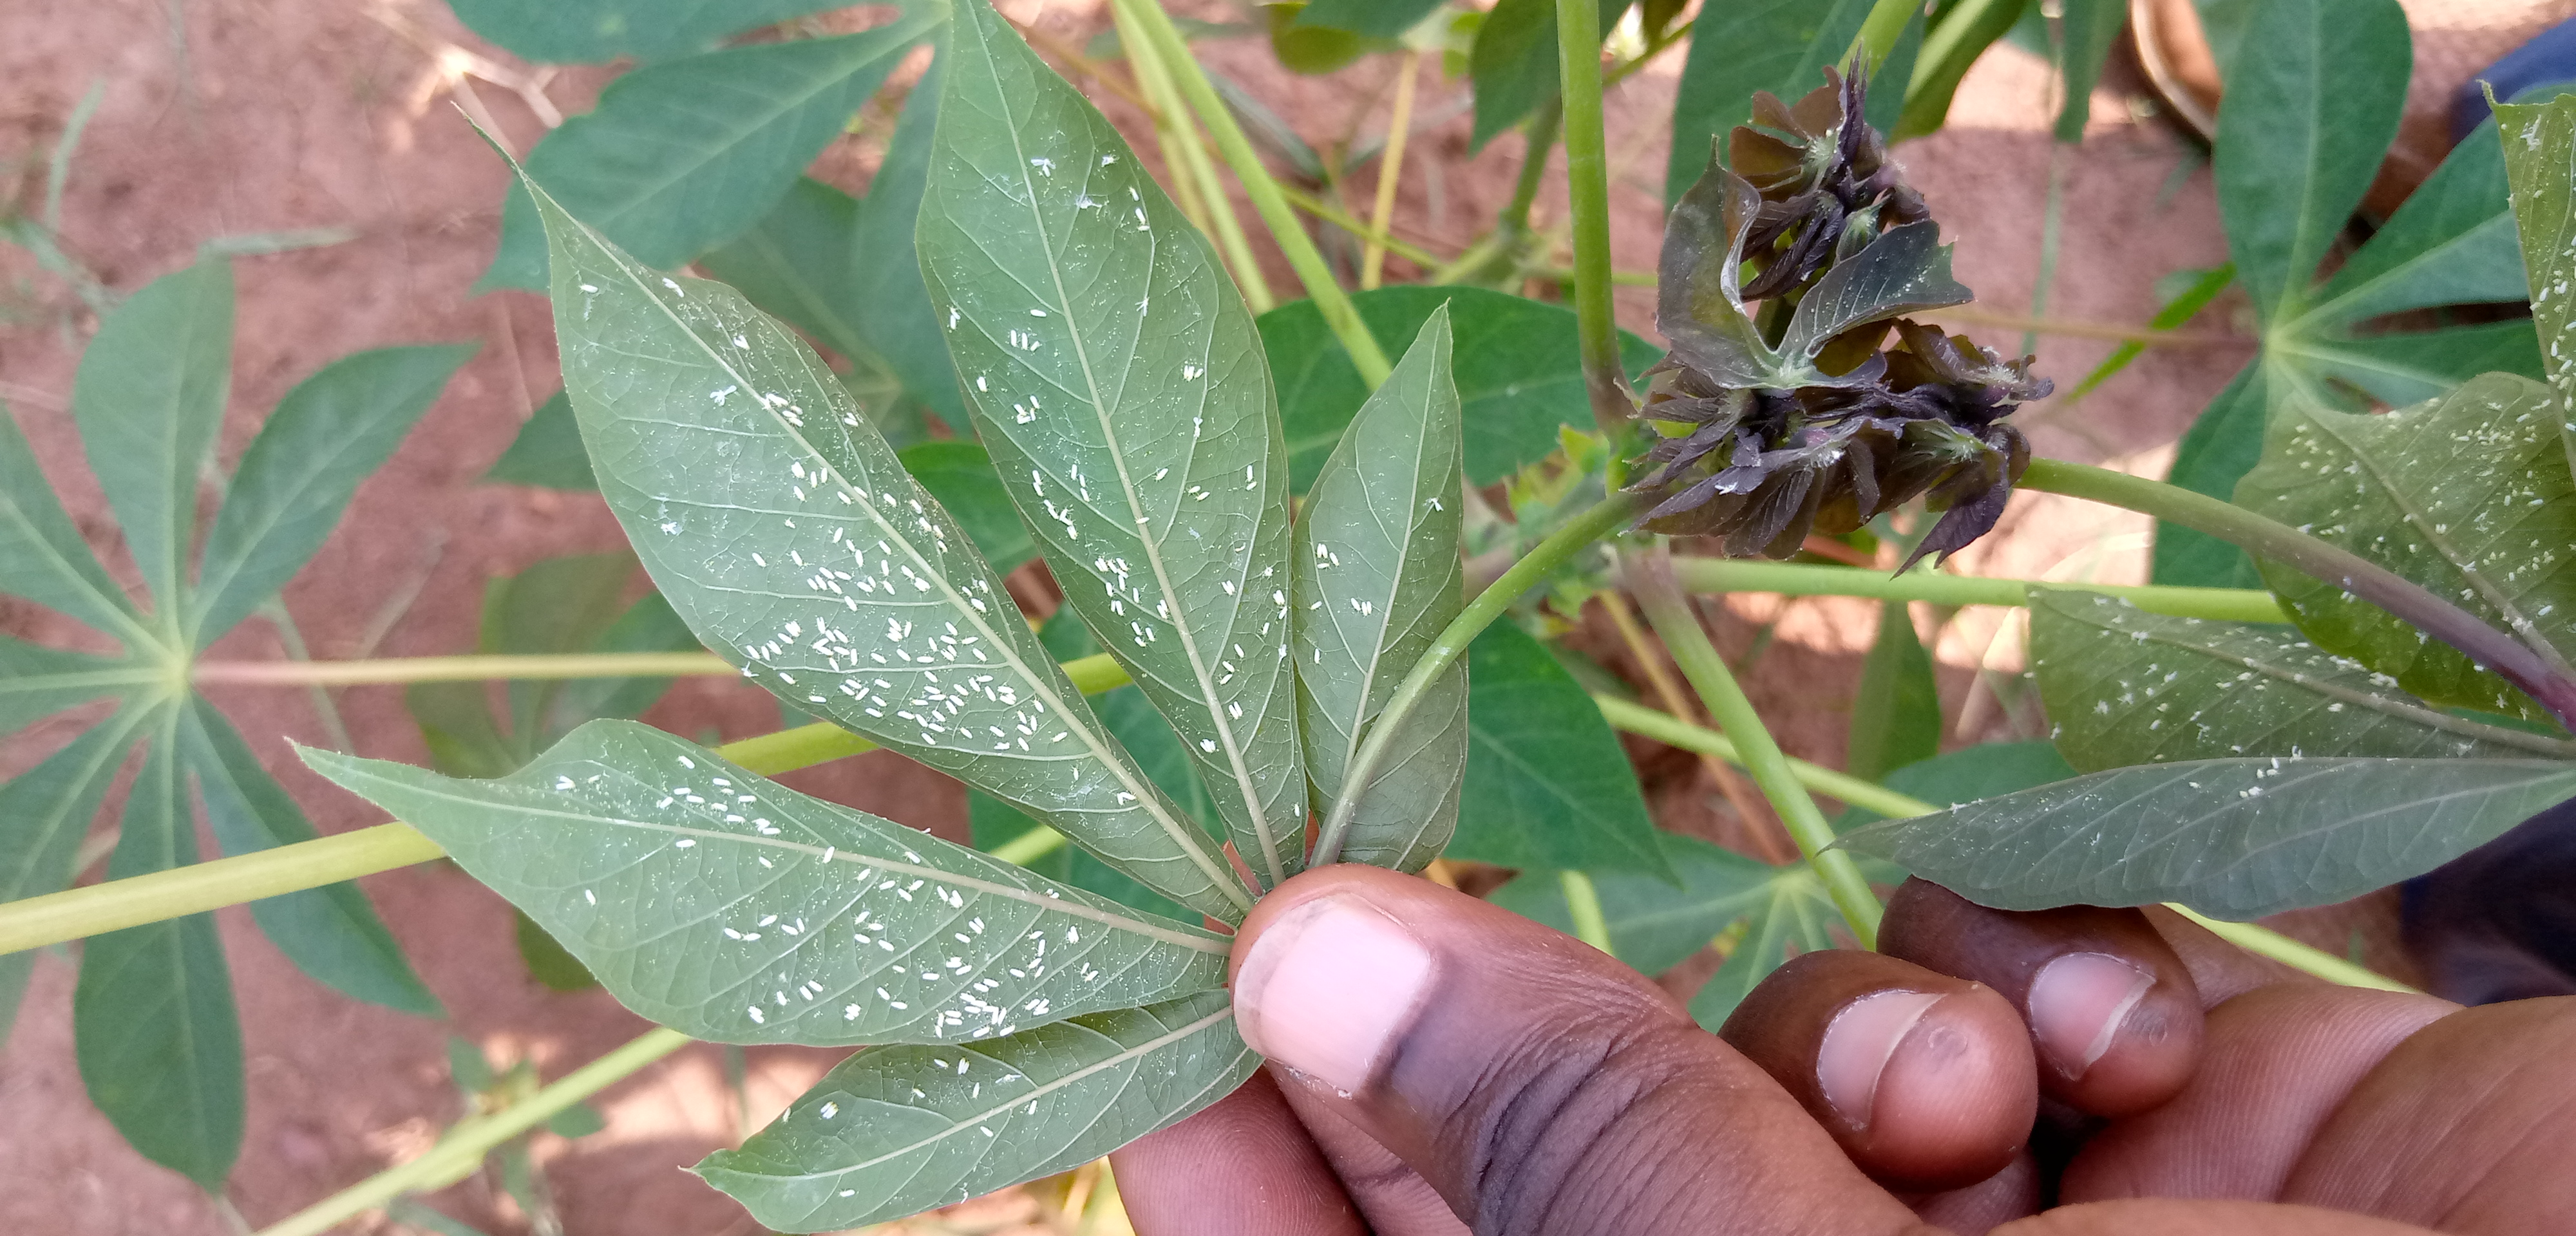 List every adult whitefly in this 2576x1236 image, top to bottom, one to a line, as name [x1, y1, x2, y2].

whitefly [2519, 131, 2535, 145]
whitefly [1099, 152, 1119, 168]
whitefly [1028, 157, 1058, 170]
whitefly [1043, 164, 1054, 179]
whitefly [1128, 186, 1143, 202]
whitefly [2530, 188, 2544, 200]
whitefly [2504, 191, 2519, 210]
whitefly [1133, 207, 1147, 225]
whitefly [1137, 225, 1151, 233]
whitefly [2562, 248, 2575, 257]
whitefly [2552, 268, 2564, 277]
whitefly [661, 276, 676, 284]
whitefly [2559, 280, 2569, 294]
whitefly [578, 282, 600, 296]
whitefly [665, 284, 682, 289]
whitefly [2538, 285, 2551, 303]
whitefly [675, 288, 688, 300]
whitefly [1134, 295, 1151, 320]
whitefly [2528, 299, 2542, 312]
whitefly [2553, 304, 2564, 314]
whitefly [949, 306, 962, 321]
whitefly [1028, 307, 1048, 320]
whitefly [2539, 312, 2546, 321]
whitefly [949, 315, 957, 331]
whitefly [2564, 319, 2576, 331]
whitefly [1009, 327, 1018, 348]
whitefly [1020, 332, 1028, 351]
whitefly [732, 333, 752, 351]
whitefly [1029, 340, 1040, 353]
whitefly [2550, 340, 2560, 357]
whitefly [2559, 359, 2573, 373]
whitefly [1182, 363, 1189, 380]
whitefly [1188, 365, 1195, 383]
whitefly [1193, 366, 1206, 380]
whitefly [2546, 372, 2561, 382]
whitefly [2557, 375, 2571, 390]
whitefly [974, 376, 990, 395]
whitefly [708, 382, 737, 406]
whitefly [767, 393, 790, 407]
whitefly [2564, 394, 2572, 411]
whitefly [1029, 395, 1042, 409]
whitefly [759, 396, 772, 412]
whitefly [2543, 397, 2553, 407]
whitefly [791, 404, 804, 417]
whitefly [1012, 404, 1028, 416]
whitefly [2530, 404, 2542, 411]
whitefly [1029, 407, 1039, 423]
whitefly [782, 409, 797, 419]
whitefly [2516, 411, 2531, 423]
whitefly [846, 411, 858, 421]
whitefly [1191, 413, 1204, 426]
whitefly [1018, 416, 1032, 425]
whitefly [788, 417, 804, 428]
whitefly [843, 417, 859, 427]
whitefly [2564, 422, 2576, 433]
whitefly [1193, 427, 1202, 440]
whitefly [2490, 432, 2500, 442]
whitefly [2456, 435, 2470, 442]
whitefly [2521, 436, 2535, 443]
whitefly [1827, 447, 1842, 462]
whitefly [1069, 462, 1079, 482]
whitefly [1245, 464, 1256, 482]
whitefly [820, 465, 828, 486]
whitefly [1155, 466, 1170, 483]
whitefly [810, 469, 819, 490]
whitefly [1031, 469, 1043, 482]
whitefly [2525, 469, 2534, 480]
whitefly [1079, 473, 1088, 487]
whitefly [2506, 480, 2514, 487]
whitefly [1713, 480, 1738, 496]
whitefly [1246, 481, 1258, 492]
whitefly [1032, 482, 1046, 497]
whitefly [1187, 483, 1202, 495]
whitefly [791, 484, 806, 503]
whitefly [853, 485, 869, 499]
whitefly [2429, 485, 2440, 494]
whitefly [1081, 488, 1091, 502]
whitefly [836, 490, 853, 506]
whitefly [1195, 491, 1211, 503]
whitefly [882, 492, 896, 508]
whitefly [2503, 494, 2513, 507]
whitefly [1424, 496, 1446, 514]
whitefly [910, 498, 923, 516]
whitefly [1043, 498, 1055, 509]
whitefly [2527, 498, 2544, 507]
whitefly [2433, 499, 2443, 509]
whitefly [2426, 504, 2434, 514]
whitefly [1060, 508, 1068, 521]
whitefly [1048, 509, 1059, 520]
whitefly [2399, 512, 2413, 524]
whitefly [784, 516, 797, 530]
whitefly [1135, 516, 1150, 525]
whitefly [918, 516, 933, 534]
whitefly [1063, 519, 1075, 525]
whitefly [2294, 520, 2311, 534]
whitefly [658, 521, 679, 538]
whitefly [2434, 521, 2440, 535]
whitefly [2440, 523, 2447, 535]
whitefly [934, 525, 944, 539]
whitefly [831, 525, 845, 545]
whitefly [1066, 525, 1079, 540]
whitefly [2376, 534, 2386, 544]
whitefly [2528, 538, 2539, 549]
whitefly [846, 538, 857, 552]
whitefly [877, 539, 892, 557]
whitefly [937, 539, 949, 555]
whitefly [1315, 540, 1323, 559]
whitefly [2407, 542, 2418, 556]
whitefly [1321, 543, 1331, 558]
whitefly [789, 548, 806, 566]
whitefly [855, 548, 864, 567]
whitefly [2498, 550, 2506, 558]
whitefly [2543, 550, 2550, 557]
whitefly [750, 551, 768, 568]
whitefly [1329, 551, 1340, 567]
whitefly [2489, 551, 2495, 561]
whitefly [2532, 556, 2539, 563]
whitefly [1098, 557, 1109, 572]
whitefly [1116, 557, 1129, 572]
whitefly [880, 558, 891, 577]
whitefly [2482, 558, 2491, 566]
whitefly [1106, 559, 1118, 574]
whitefly [2454, 559, 2477, 572]
whitefly [1094, 560, 1103, 572]
whitefly [1314, 561, 1330, 571]
whitefly [2531, 562, 2539, 571]
whitefly [2516, 565, 2526, 574]
whitefly [901, 565, 916, 579]
whitefly [1262, 565, 1275, 579]
whitefly [819, 566, 836, 581]
whitefly [1117, 568, 1129, 579]
whitefly [2506, 570, 2517, 582]
whitefly [833, 570, 851, 582]
whitefly [813, 574, 828, 590]
whitefly [1119, 575, 1127, 592]
whitefly [867, 576, 878, 589]
whitefly [806, 577, 819, 592]
whitefly [915, 577, 932, 590]
whitefly [978, 579, 990, 595]
whitefly [883, 579, 896, 596]
whitefly [1227, 580, 1236, 592]
whitefly [827, 581, 843, 595]
whitefly [857, 581, 873, 594]
whitefly [1220, 581, 1233, 596]
whitefly [1104, 581, 1115, 597]
whitefly [913, 582, 928, 593]
whitefly [960, 584, 974, 597]
whitefly [1131, 586, 1142, 604]
whitefly [2460, 588, 2472, 595]
whitefly [2339, 589, 2350, 599]
whitefly [1276, 590, 1286, 605]
whitefly [2463, 590, 2474, 602]
whitefly [1273, 593, 1280, 604]
whitefly [844, 594, 859, 612]
whitefly [1350, 595, 1361, 612]
whitefly [971, 597, 988, 614]
whitefly [1110, 598, 1116, 613]
whitefly [1159, 599, 1170, 613]
whitefly [1308, 599, 1325, 613]
whitefly [1367, 599, 1372, 615]
whitefly [1115, 600, 1126, 617]
whitefly [1361, 601, 1368, 617]
whitefly [2535, 603, 2555, 617]
whitefly [1157, 604, 1169, 619]
whitefly [1278, 604, 1289, 622]
whitefly [816, 615, 826, 635]
whitefly [887, 616, 904, 632]
whitefly [902, 619, 916, 639]
whitefly [790, 620, 802, 633]
whitefly [944, 620, 961, 637]
whitefly [1130, 621, 1144, 636]
whitefly [1260, 621, 1271, 637]
whitefly [785, 622, 800, 638]
whitefly [1144, 626, 1157, 642]
whitefly [887, 626, 903, 640]
whitefly [2128, 627, 2148, 646]
whitefly [825, 628, 837, 642]
whitefly [2413, 628, 2431, 646]
whitefly [833, 629, 849, 644]
whitefly [777, 632, 795, 645]
whitefly [885, 633, 900, 643]
whitefly [940, 633, 958, 644]
whitefly [927, 635, 939, 653]
whitefly [961, 635, 981, 645]
whitefly [812, 637, 829, 648]
whitefly [1133, 637, 1147, 649]
whitefly [766, 639, 783, 656]
whitefly [2293, 640, 2310, 650]
whitefly [2277, 641, 2290, 651]
whitefly [1233, 642, 1246, 659]
whitefly [1276, 643, 1290, 660]
whitefly [746, 644, 761, 660]
whitefly [761, 644, 771, 662]
whitefly [946, 644, 958, 657]
whitefly [833, 646, 850, 657]
whitefly [971, 646, 989, 664]
whitefly [1312, 646, 1325, 666]
whitefly [816, 646, 833, 655]
whitefly [895, 648, 912, 663]
whitefly [940, 648, 955, 663]
whitefly [849, 648, 862, 667]
whitefly [869, 652, 887, 666]
whitefly [916, 655, 935, 664]
whitefly [2241, 655, 2255, 668]
whitefly [828, 657, 840, 673]
whitefly [2036, 658, 2045, 666]
whitefly [2335, 658, 2350, 666]
whitefly [1221, 659, 1236, 674]
whitefly [740, 660, 760, 679]
whitefly [2143, 662, 2159, 675]
whitefly [2472, 663, 2485, 673]
whitefly [2161, 666, 2177, 684]
whitefly [923, 669, 940, 684]
whitefly [2235, 669, 2253, 682]
whitefly [2022, 670, 2035, 680]
whitefly [779, 671, 797, 686]
whitefly [2369, 671, 2383, 679]
whitefly [1218, 673, 1234, 686]
whitefly [2385, 673, 2400, 689]
whitefly [976, 674, 994, 683]
whitefly [968, 676, 981, 693]
whitefly [873, 677, 893, 689]
whitefly [2367, 677, 2383, 686]
whitefly [844, 678, 862, 689]
whitefly [2117, 679, 2130, 689]
whitefly [2215, 680, 2231, 689]
whitefly [952, 682, 970, 696]
whitefly [838, 684, 855, 697]
whitefly [923, 684, 941, 694]
whitefly [984, 684, 997, 702]
whitefly [996, 684, 1015, 694]
whitefly [2143, 685, 2156, 697]
whitefly [854, 686, 871, 702]
whitefly [2116, 691, 2135, 706]
whitefly [2494, 691, 2509, 710]
whitefly [1005, 693, 1018, 701]
whitefly [806, 694, 828, 705]
whitefly [871, 694, 889, 708]
whitefly [928, 694, 947, 700]
whitefly [949, 694, 965, 707]
whitefly [999, 695, 1015, 707]
whitefly [1031, 697, 1046, 714]
whitefly [910, 698, 929, 707]
whitefly [2090, 698, 2110, 717]
whitefly [945, 698, 958, 716]
whitefly [1233, 700, 1244, 716]
whitefly [2155, 701, 2170, 712]
whitefly [1228, 704, 1239, 720]
whitefly [2326, 706, 2338, 714]
whitefly [864, 707, 885, 719]
whitefly [930, 709, 947, 723]
whitefly [1016, 709, 1030, 724]
whitefly [896, 710, 915, 720]
whitefly [914, 713, 929, 729]
whitefly [1030, 713, 1039, 733]
whitefly [2148, 719, 2162, 731]
whitefly [927, 722, 947, 735]
whitefly [1016, 724, 1033, 736]
whitefly [2049, 724, 2061, 740]
whitefly [988, 724, 1005, 738]
whitefly [959, 726, 974, 741]
whitefly [1050, 729, 1068, 744]
whitefly [920, 731, 936, 746]
whitefly [1017, 736, 1032, 754]
whitefly [1203, 738, 1213, 754]
whitefly [2455, 738, 2475, 758]
whitefly [1209, 740, 1216, 751]
whitefly [1199, 740, 1206, 752]
whitefly [992, 742, 1011, 751]
whitefly [2289, 743, 2304, 764]
whitefly [2228, 744, 2242, 753]
whitefly [676, 754, 698, 771]
whitefly [1072, 765, 1083, 783]
whitefly [2255, 765, 2265, 780]
whitefly [2265, 769, 2278, 777]
whitefly [585, 771, 601, 785]
whitefly [558, 775, 574, 783]
whitefly [712, 776, 733, 787]
whitefly [2186, 780, 2201, 791]
whitefly [554, 782, 575, 791]
whitefly [672, 787, 694, 795]
whitefly [720, 787, 736, 797]
whitefly [2246, 787, 2262, 798]
whitefly [2237, 789, 2248, 800]
whitefly [1121, 791, 1140, 802]
whitefly [1116, 792, 1124, 807]
whitefly [685, 794, 706, 805]
whitefly [658, 794, 674, 809]
whitefly [737, 794, 758, 803]
whitefly [709, 801, 728, 813]
whitefly [1291, 801, 1306, 818]
whitefly [724, 813, 746, 825]
whitefly [759, 821, 771, 833]
whitefly [761, 827, 782, 836]
whitefly [674, 838, 699, 850]
whitefly [820, 843, 835, 865]
whitefly [902, 850, 922, 865]
whitefly [757, 854, 775, 870]
whitefly [854, 866, 872, 881]
whitefly [906, 877, 925, 892]
whitefly [878, 879, 897, 892]
whitefly [936, 884, 949, 903]
whitefly [896, 886, 914, 904]
whitefly [1045, 886, 1055, 895]
whitefly [583, 887, 599, 908]
whitefly [952, 890, 963, 907]
whitefly [1050, 891, 1060, 899]
whitefly [949, 896, 960, 909]
whitefly [853, 908, 871, 926]
whitefly [757, 912, 779, 927]
whitefly [796, 916, 806, 935]
whitefly [974, 916, 986, 930]
whitefly [968, 921, 982, 936]
whitefly [867, 921, 886, 932]
whitefly [781, 922, 799, 938]
whitefly [1069, 924, 1079, 943]
whitefly [723, 926, 742, 940]
whitefly [1027, 928, 1045, 941]
whitefly [1067, 930, 1075, 944]
whitefly [743, 932, 762, 942]
whitefly [853, 932, 871, 945]
whitefly [954, 932, 971, 944]
whitefly [877, 938, 896, 953]
whitefly [1036, 939, 1047, 957]
whitefly [949, 955, 963, 962]
whitefly [1027, 956, 1043, 969]
whitefly [945, 960, 964, 968]
whitefly [1079, 960, 1090, 978]
whitefly [891, 964, 906, 975]
whitefly [1033, 964, 1045, 980]
whitefly [956, 964, 972, 976]
whitefly [1009, 966, 1027, 980]
whitefly [1084, 968, 1099, 985]
whitefly [920, 971, 942, 982]
whitefly [981, 976, 999, 988]
whitefly [807, 979, 825, 994]
whitefly [972, 982, 989, 992]
whitefly [798, 984, 815, 1002]
whitefly [875, 986, 892, 1001]
whitefly [775, 987, 788, 1007]
whitefly [958, 991, 976, 1002]
whitefly [1036, 996, 1050, 1010]
whitefly [1024, 997, 1041, 1011]
whitefly [972, 1000, 988, 1007]
whitefly [889, 1000, 909, 1012]
whitefly [851, 1002, 861, 1013]
whitefly [845, 1004, 859, 1018]
whitefly [748, 1005, 764, 1015]
whitefly [964, 1005, 981, 1014]
whitefly [982, 1006, 998, 1012]
whitefly [998, 1006, 1008, 1026]
whitefly [1032, 1006, 1050, 1016]
whitefly [936, 1009, 945, 1026]
whitefly [944, 1009, 963, 1018]
whitefly [992, 1011, 999, 1025]
whitefly [844, 1013, 855, 1022]
whitefly [748, 1014, 767, 1025]
whitefly [945, 1018, 963, 1026]
whitefly [999, 1022, 1017, 1038]
whitefly [972, 1024, 990, 1037]
whitefly [934, 1025, 943, 1039]
whitefly [958, 1056, 967, 1076]
whitefly [931, 1057, 949, 1071]
whitefly [963, 1060, 971, 1074]
whitefly [992, 1071, 1023, 1085]
whitefly [971, 1080, 981, 1100]
whitefly [910, 1087, 929, 1100]
whitefly [1026, 1098, 1039, 1116]
whitefly [821, 1100, 834, 1112]
whitefly [823, 1103, 837, 1119]
whitefly [781, 1105, 792, 1124]
whitefly [827, 1107, 838, 1121]
whitefly [978, 1125, 996, 1139]
whitefly [838, 1187, 857, 1199]